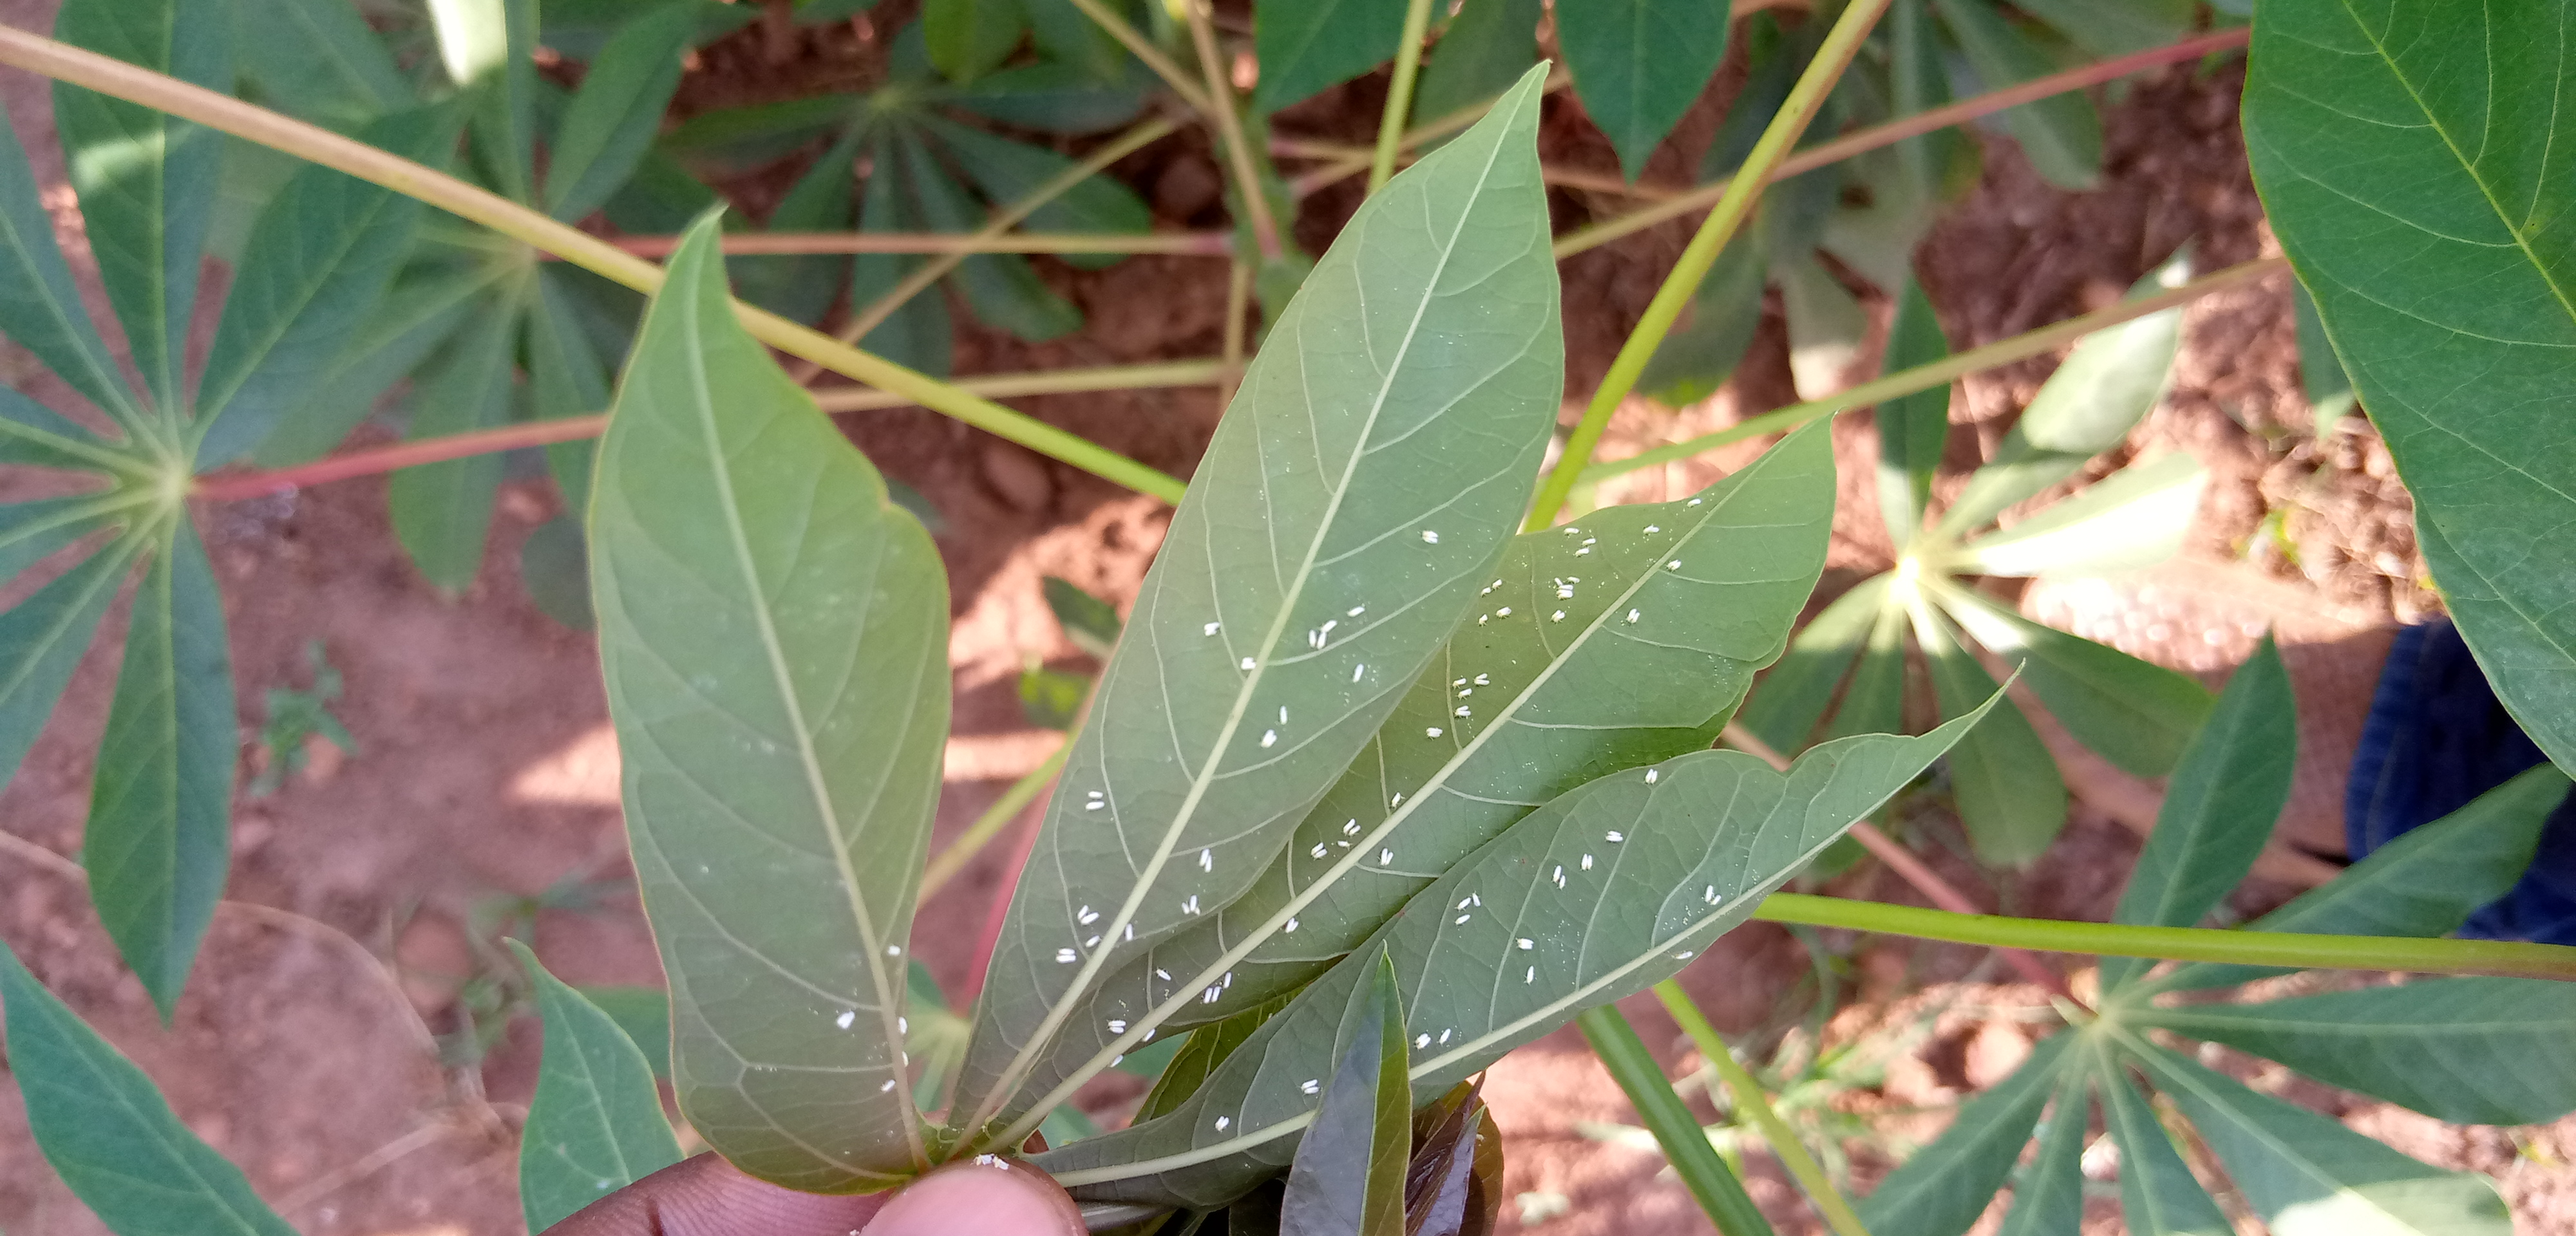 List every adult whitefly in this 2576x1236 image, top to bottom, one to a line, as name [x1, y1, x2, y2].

whitefly [1685, 497, 1703, 509]
whitefly [1560, 524, 1581, 538]
whitefly [1641, 524, 1662, 537]
whitefly [1420, 529, 1441, 538]
whitefly [1580, 536, 1598, 548]
whitefly [1421, 537, 1440, 546]
whitefly [1573, 547, 1591, 558]
whitefly [1665, 559, 1680, 572]
whitefly [1671, 561, 1681, 574]
whitefly [1565, 575, 1582, 585]
whitefly [1553, 577, 1564, 586]
whitefly [1491, 578, 1504, 591]
whitefly [1557, 585, 1574, 591]
whitefly [1479, 585, 1492, 598]
whitefly [1554, 589, 1575, 596]
whitefly [1555, 593, 1573, 601]
whitefly [1345, 603, 1367, 619]
whitefly [1495, 605, 1514, 621]
whitefly [1624, 608, 1638, 624]
whitefly [1549, 608, 1562, 623]
whitefly [1554, 611, 1568, 624]
whitefly [1630, 612, 1641, 626]
whitefly [1477, 612, 1490, 627]
whitefly [1319, 618, 1339, 633]
whitefly [1202, 621, 1224, 629]
whitefly [1204, 628, 1218, 639]
whitefly [1306, 628, 1316, 650]
whitefly [1316, 630, 1328, 651]
whitefly [1240, 657, 1255, 664]
whitefly [1350, 661, 1366, 686]
whitefly [1238, 663, 1258, 672]
whitefly [1474, 670, 1490, 680]
whitefly [1451, 677, 1468, 691]
whitefly [1472, 679, 1492, 687]
whitefly [1456, 686, 1473, 702]
whitefly [1276, 703, 1291, 726]
whitefly [1455, 705, 1470, 713]
whitefly [1454, 710, 1473, 719]
whitefly [1425, 725, 1443, 734]
whitefly [1260, 727, 1275, 747]
whitefly [1425, 731, 1441, 738]
whitefly [1267, 735, 1278, 751]
whitefly [1643, 767, 1653, 785]
whitefly [1651, 769, 1658, 786]
whitefly [1086, 789, 1106, 800]
whitefly [1390, 791, 1403, 810]
whitefly [1083, 800, 1110, 812]
whitefly [1340, 817, 1356, 836]
whitefly [1349, 823, 1363, 838]
whitefly [1605, 830, 1622, 837]
whitefly [1604, 834, 1624, 843]
whitefly [1336, 839, 1351, 850]
whitefly [1310, 841, 1324, 857]
whitefly [1379, 845, 1387, 869]
whitefly [1197, 847, 1209, 868]
whitefly [1313, 848, 1330, 861]
whitefly [1385, 850, 1394, 867]
whitefly [1578, 851, 1587, 873]
whitefly [1587, 852, 1593, 872]
whitefly [1204, 854, 1213, 876]
whitefly [1550, 863, 1563, 884]
whitefly [1557, 873, 1567, 892]
whitefly [1702, 882, 1714, 904]
whitefly [1470, 890, 1485, 908]
whitefly [1188, 892, 1197, 913]
whitefly [1709, 894, 1723, 908]
whitefly [1456, 896, 1472, 912]
whitefly [1180, 901, 1190, 915]
whitefly [1076, 904, 1089, 920]
whitefly [1080, 910, 1100, 928]
whitefly [1454, 912, 1473, 927]
whitefly [1284, 917, 1294, 935]
whitefly [1292, 919, 1300, 934]
whitefly [1124, 921, 1137, 944]
whitefly [1084, 932, 1101, 951]
whitefly [1515, 937, 1536, 944]
whitefly [1516, 943, 1535, 953]
whitefly [1056, 947, 1077, 955]
whitefly [1674, 949, 1696, 962]
whitefly [1054, 955, 1078, 964]
whitefly [1524, 962, 1535, 986]
whitefly [1153, 966, 1173, 984]
whitefly [1223, 971, 1234, 991]
whitefly [1210, 984, 1222, 1006]
whitefly [1201, 986, 1213, 1006]
whitefly [841, 1011, 855, 1030]
whitefly [835, 1011, 850, 1027]
whitefly [898, 1015, 910, 1036]
whitefly [1105, 1019, 1129, 1027]
whitefly [1107, 1026, 1126, 1035]
whitefly [1437, 1026, 1452, 1045]
whitefly [1140, 1027, 1157, 1044]
whitefly [1414, 1033, 1428, 1046]
whitefly [1416, 1036, 1432, 1053]
whitefly [1108, 1053, 1123, 1069]
whitefly [1300, 1077, 1319, 1092]
whitefly [878, 1078, 897, 1094]
whitefly [1303, 1085, 1320, 1098]
whitefly [1214, 1115, 1225, 1133]
whitefly [1218, 1116, 1230, 1134]
whitefly [972, 1152, 994, 1166]
whitefly [991, 1156, 1011, 1173]